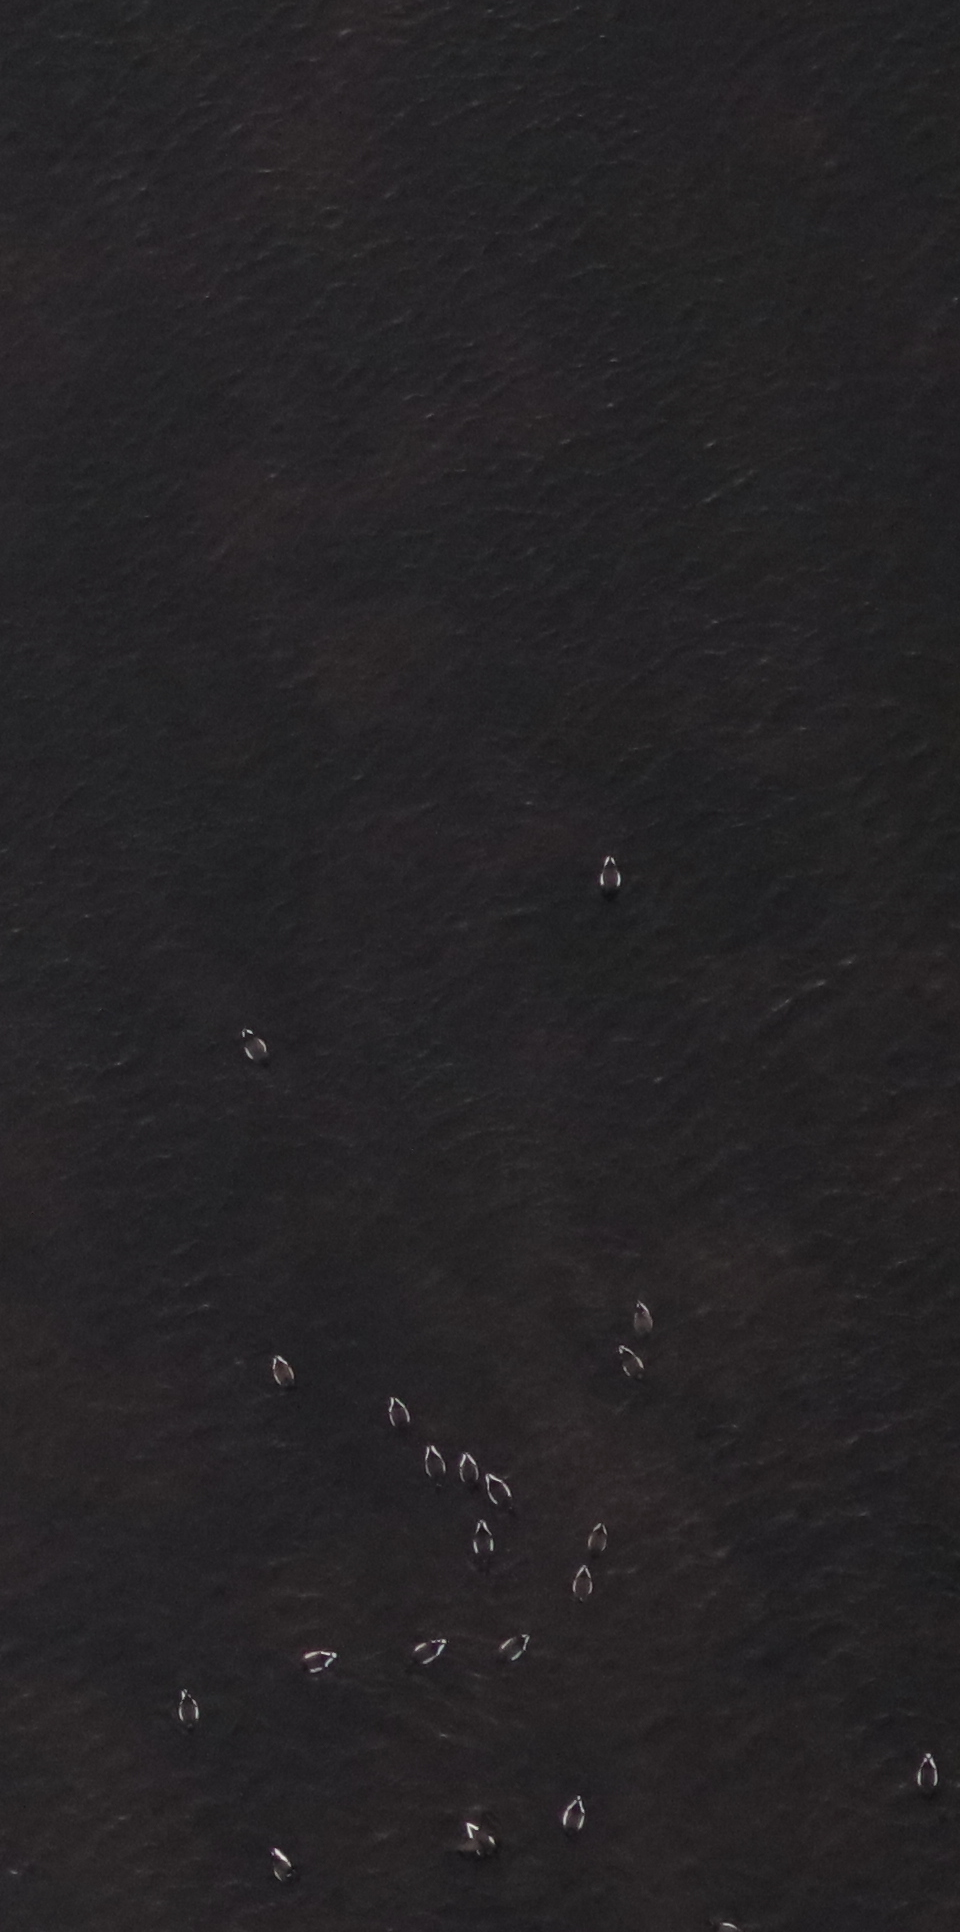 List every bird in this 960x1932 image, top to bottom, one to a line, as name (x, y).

brant (610, 876)
brant (255, 1048)
brant (644, 1320)
brant (631, 1363)
brant (283, 1373)
brant (400, 1417)
brant (436, 1465)
brant (469, 1471)
brant (499, 1490)
brant (597, 1539)
brant (485, 1543)
brant (582, 1584)
brant (515, 1648)
brant (429, 1652)
brant (317, 1663)
brant (189, 1712)
brant (927, 1774)
brant (573, 1816)
brant (479, 1841)
brant (282, 1866)